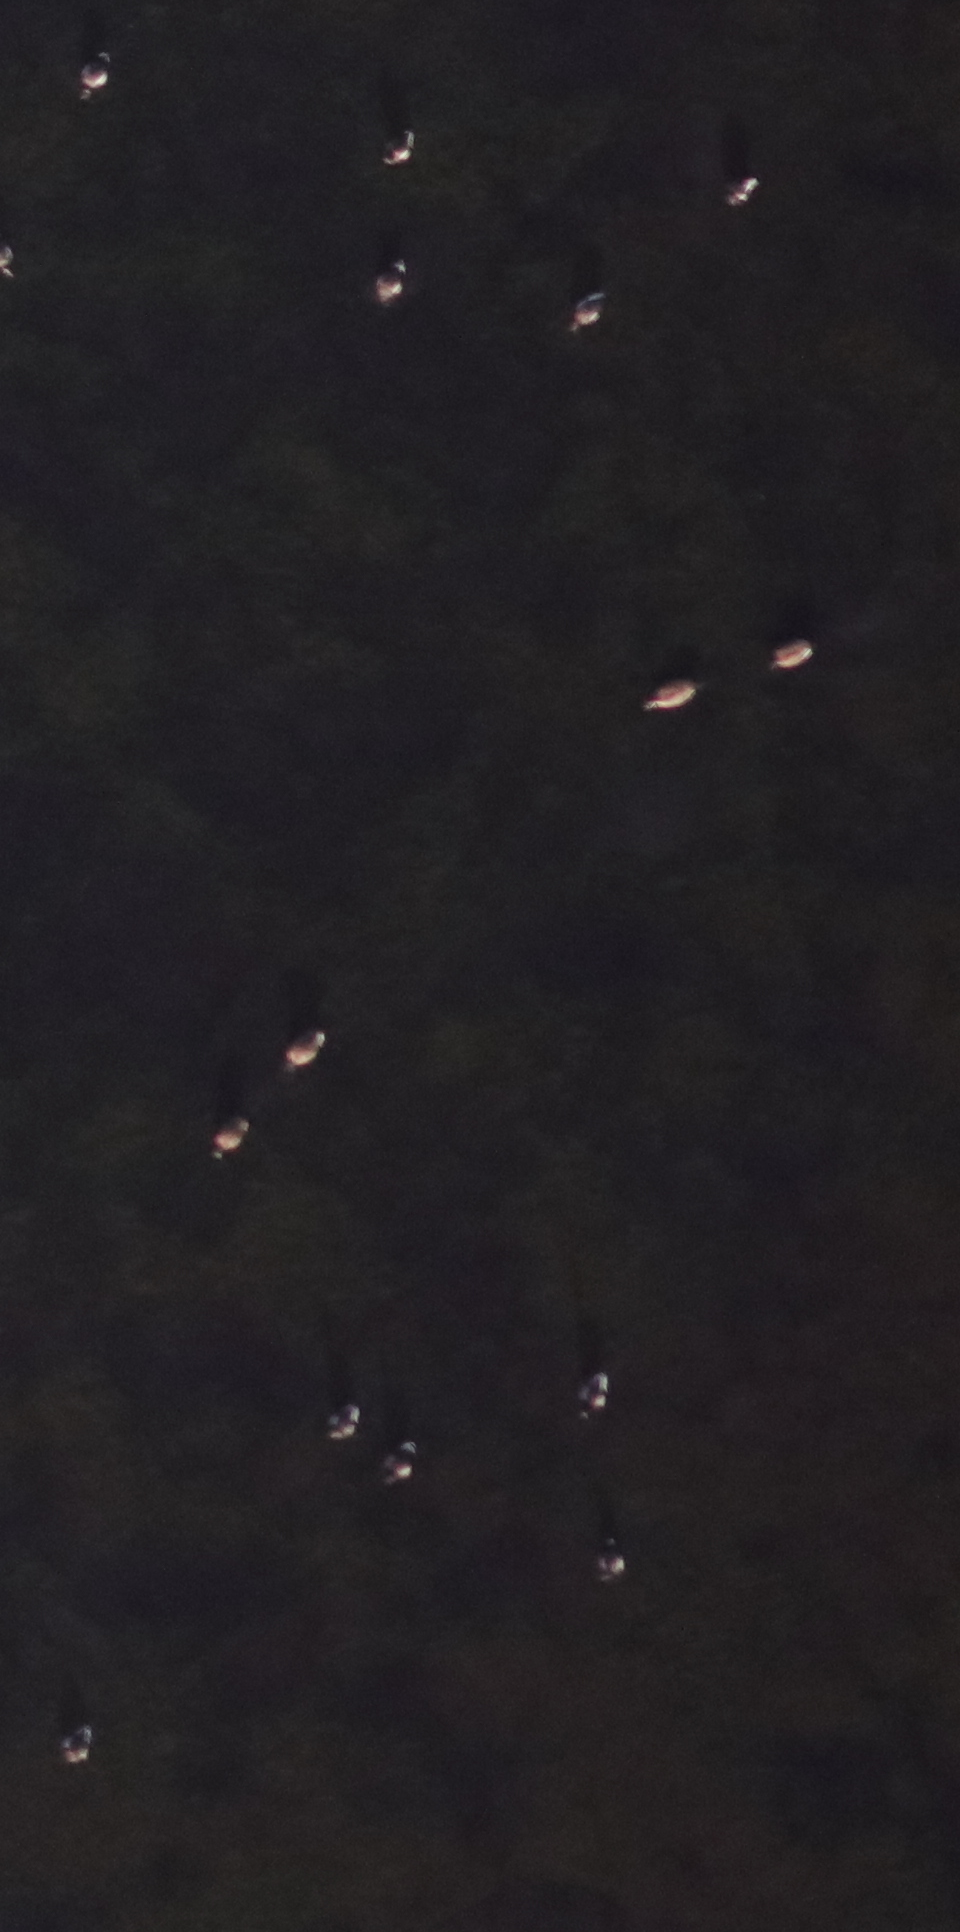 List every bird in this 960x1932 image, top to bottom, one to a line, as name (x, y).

brant (93, 76)
brant (396, 148)
brant (741, 192)
brant (2, 255)
brant (389, 283)
brant (589, 310)
Canada goose (797, 650)
Canada goose (670, 693)
Canada goose (303, 1051)
Canada goose (227, 1137)
brant (593, 1397)
brant (345, 1419)
brant (397, 1464)
brant (611, 1563)
brant (77, 1744)